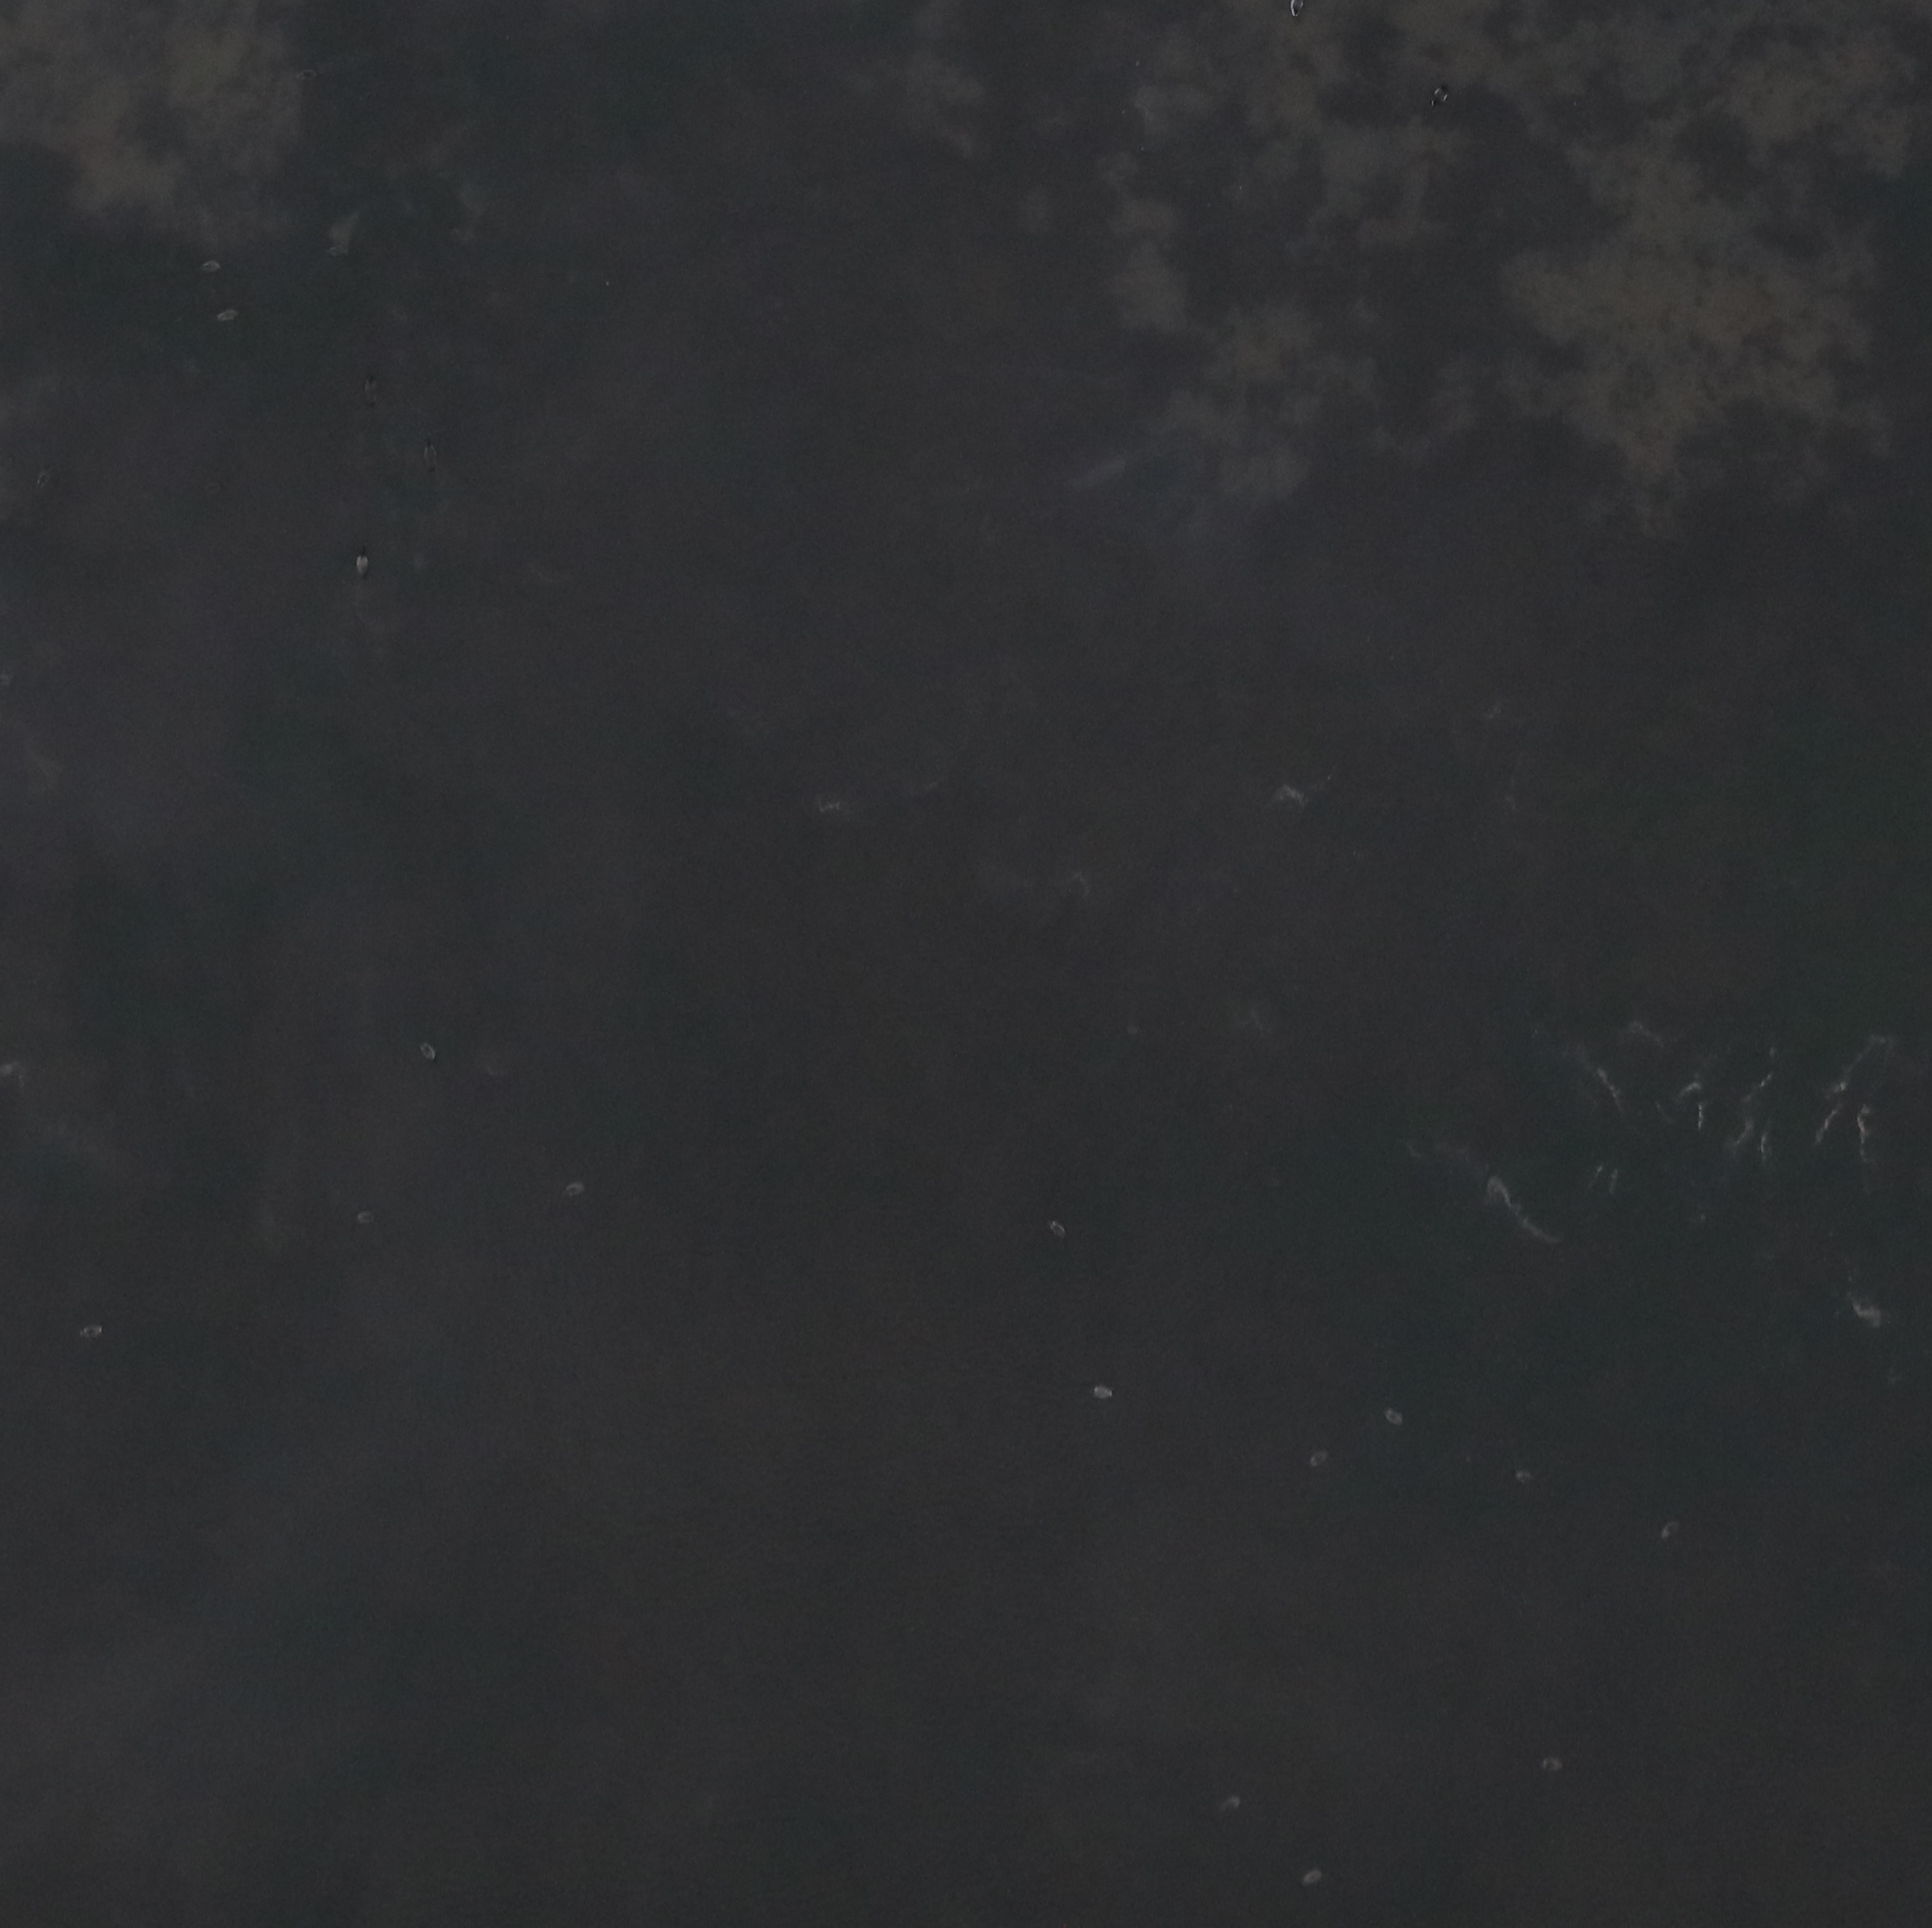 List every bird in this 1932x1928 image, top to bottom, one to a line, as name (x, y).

brant (1299, 4)
other bird (316, 74)
brant (1441, 95)
other bird (467, 232)
other bird (330, 248)
other bird (209, 273)
other bird (231, 308)
Canada goose (371, 390)
Canada goose (430, 459)
other bird (39, 483)
Canada goose (360, 563)
other bird (9, 681)
other bird (436, 1043)
other bird (579, 1182)
other bird (361, 1216)
other bird (1061, 1230)
other bird (97, 1328)
other bird (1103, 1390)
other bird (1391, 1415)
other bird (1315, 1458)
other bird (1522, 1472)
other bird (1668, 1526)
other bird (1560, 1761)
other bird (1231, 1809)
other bird (1315, 1878)